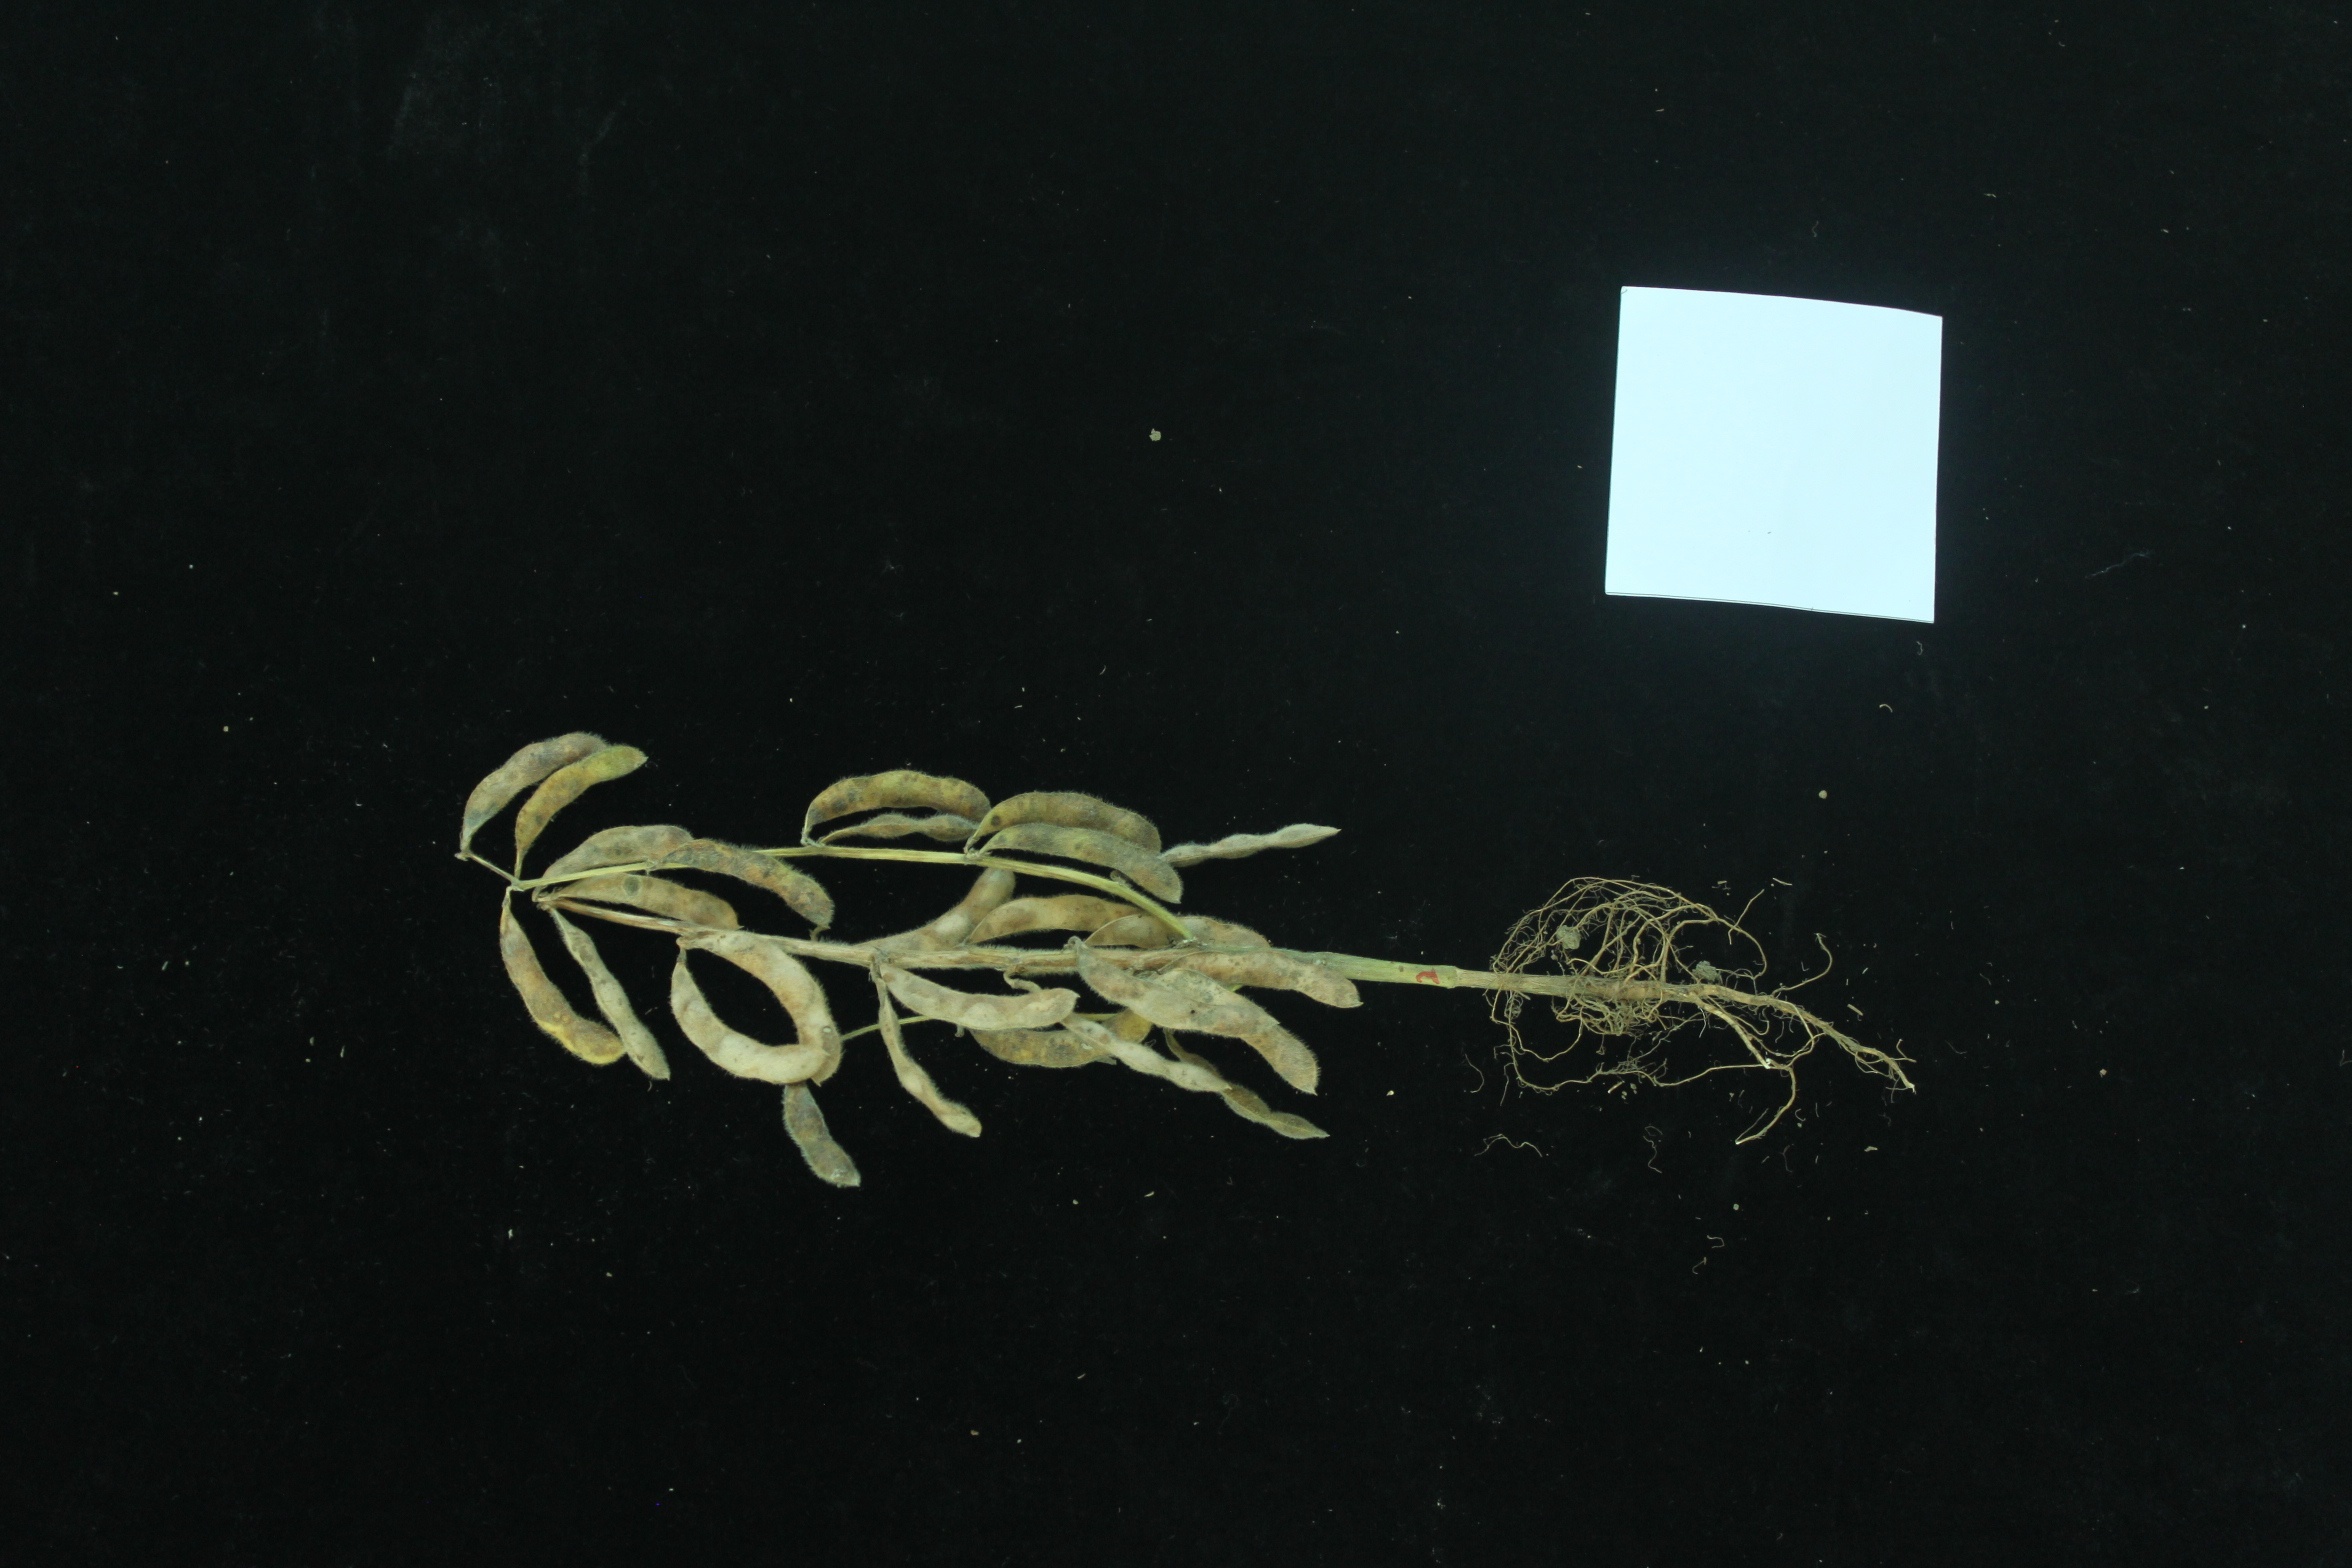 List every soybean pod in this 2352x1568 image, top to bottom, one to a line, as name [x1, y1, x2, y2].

soybean pod [462, 732, 606, 853]
soybean pod [514, 745, 646, 880]
soybean pod [802, 772, 989, 844]
soybean pod [966, 794, 1162, 857]
soybean pod [820, 815, 979, 844]
soybean pod [969, 824, 1179, 904]
soybean pod [1157, 825, 1342, 869]
soybean pod [548, 828, 689, 876]
soybean pod [651, 838, 831, 928]
soybean pod [865, 873, 1013, 953]
soybean pod [542, 874, 737, 933]
soybean pod [499, 892, 622, 1065]
soybean pod [965, 894, 1144, 942]
soybean pod [549, 911, 669, 1078]
soybean pod [1083, 918, 1270, 952]
soybean pod [683, 934, 840, 1083]
soybean pod [1076, 945, 1279, 1036]
soybean pod [1181, 951, 1365, 1008]
soybean pod [669, 953, 828, 1086]
soybean pod [880, 961, 1078, 1031]
soybean pod [878, 970, 980, 1139]
soybean pod [1159, 972, 1315, 1092]
soybean pod [977, 1014, 1151, 1065]
soybean pod [1064, 1021, 1229, 1093]
soybean pod [1165, 1034, 1327, 1139]
soybean pod [784, 1085, 858, 1187]